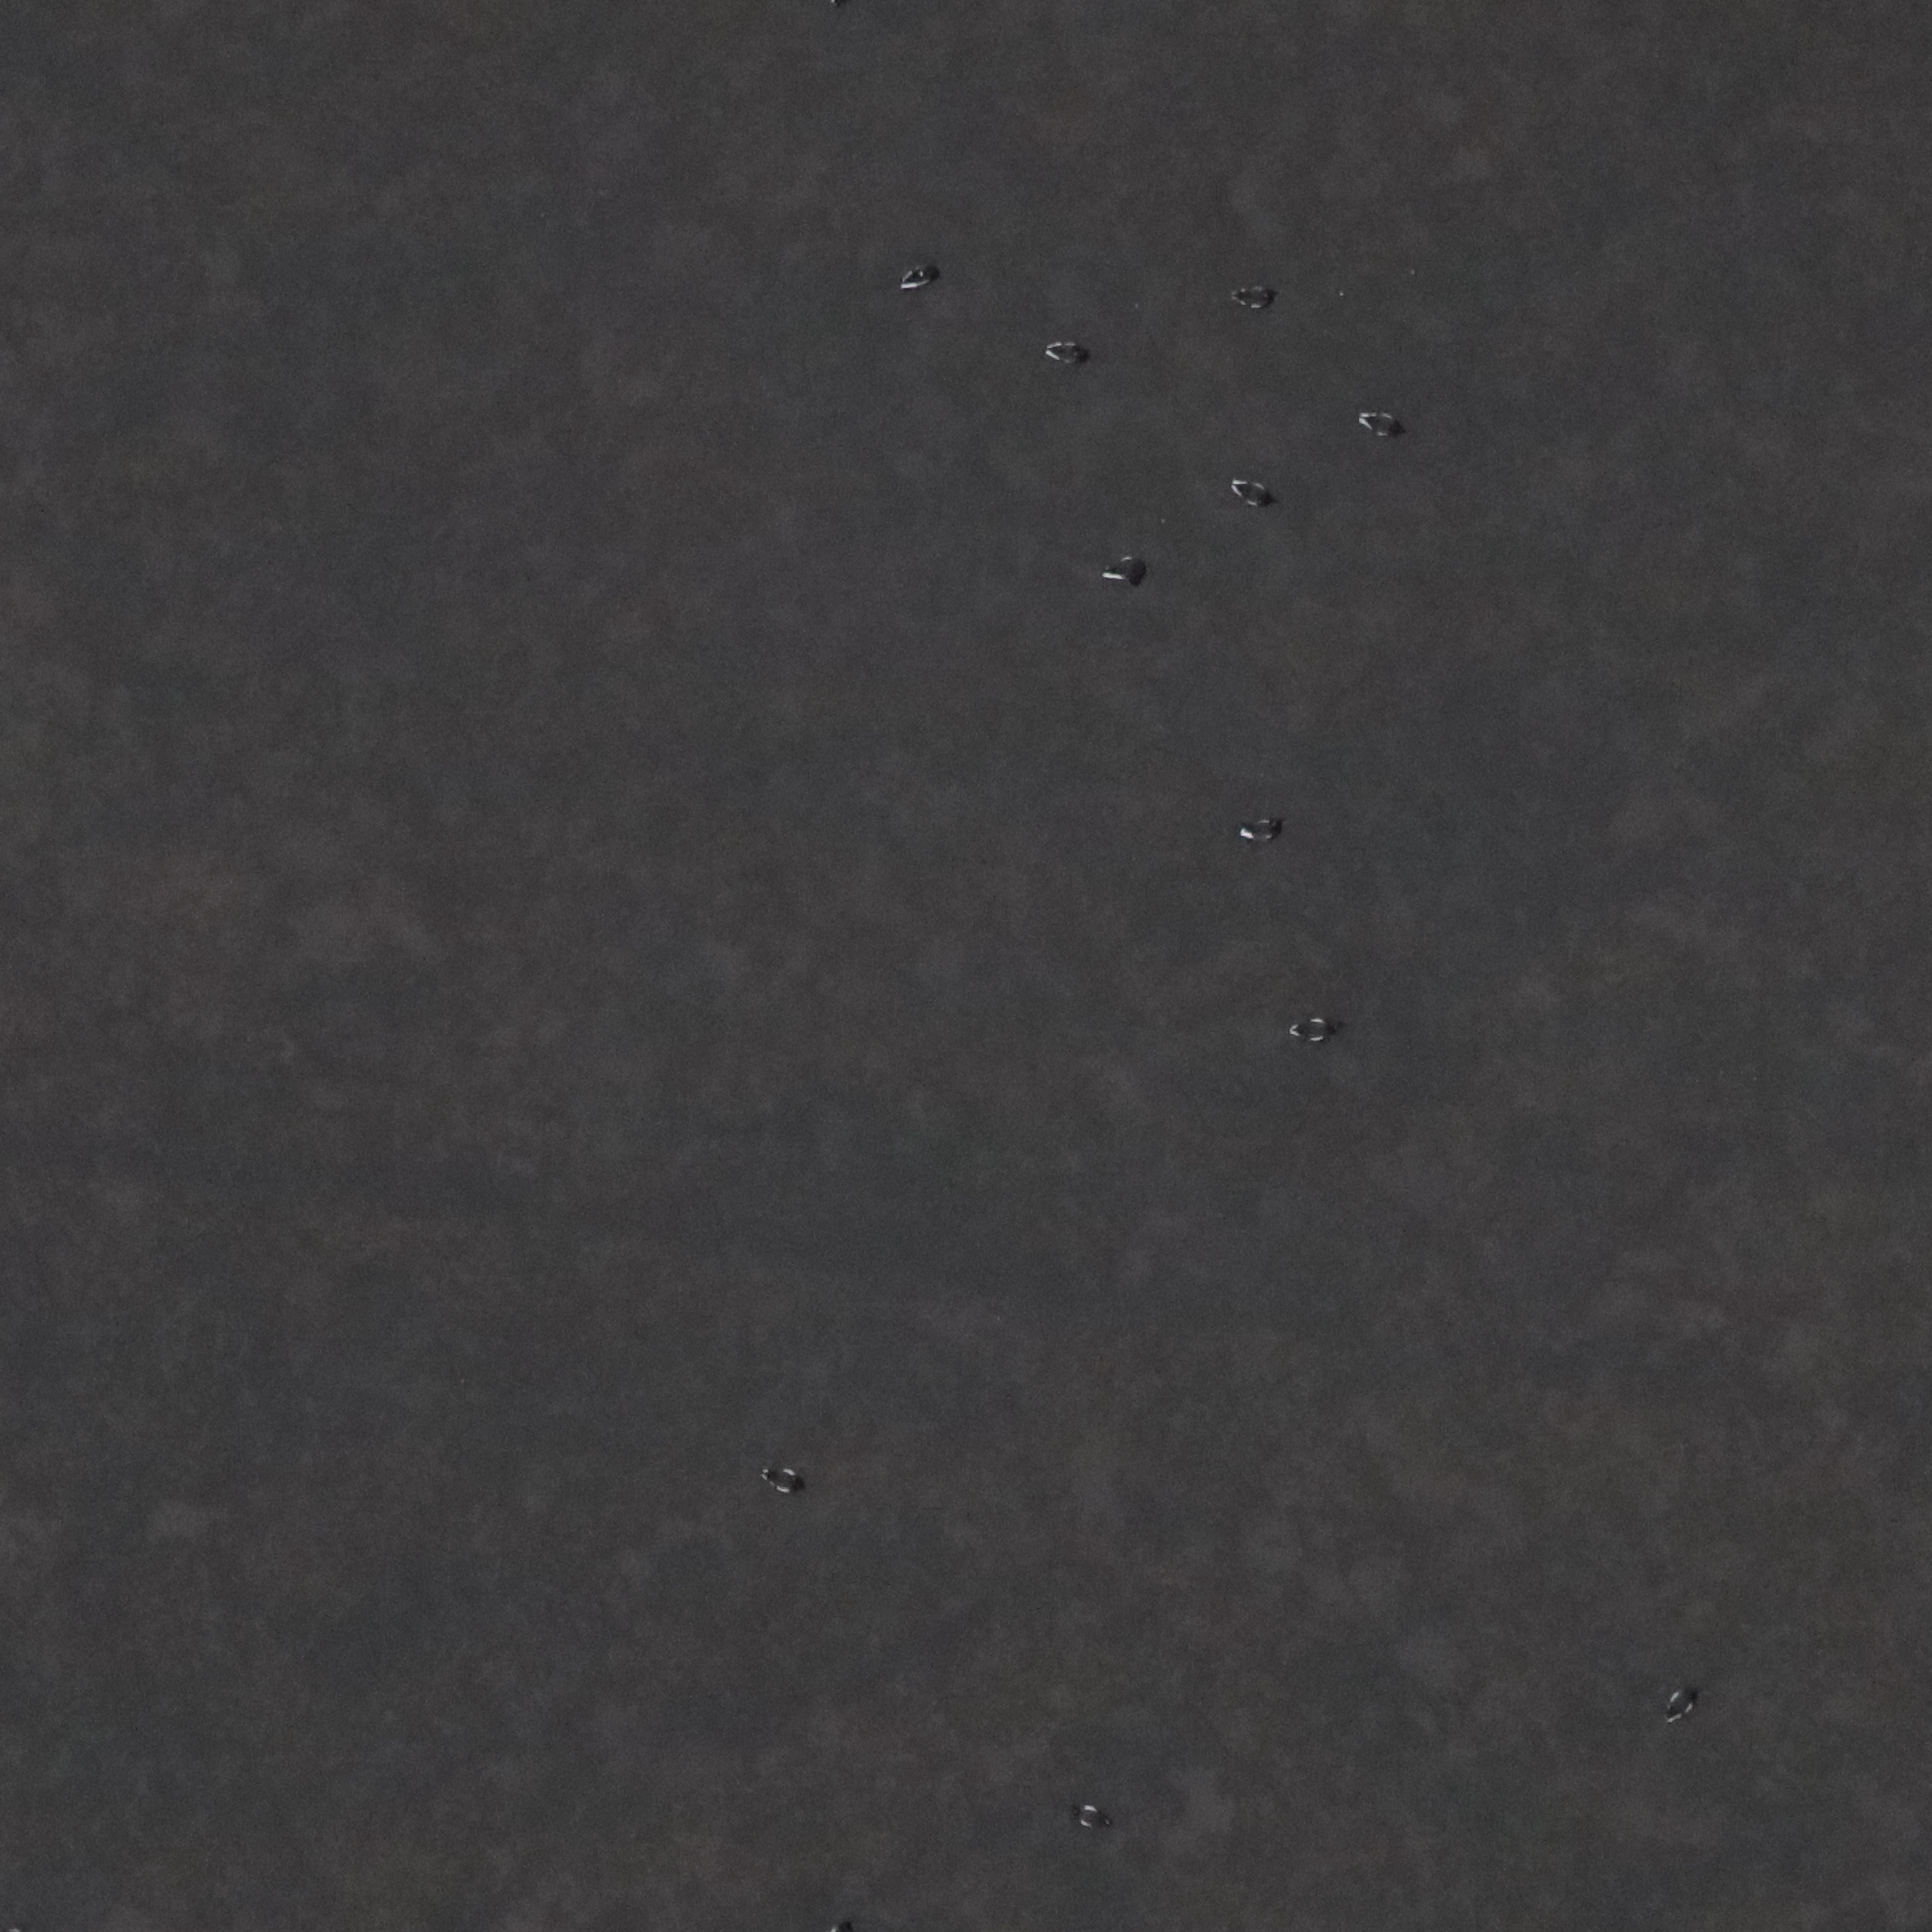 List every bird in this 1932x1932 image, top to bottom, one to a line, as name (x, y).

brant (924, 280)
brant (1254, 299)
brant (1069, 353)
brant (1379, 424)
brant (1252, 494)
brant (1128, 567)
brant (1259, 831)
brant (1315, 1030)
brant (784, 1479)
brant (1681, 1706)
brant (1090, 1817)